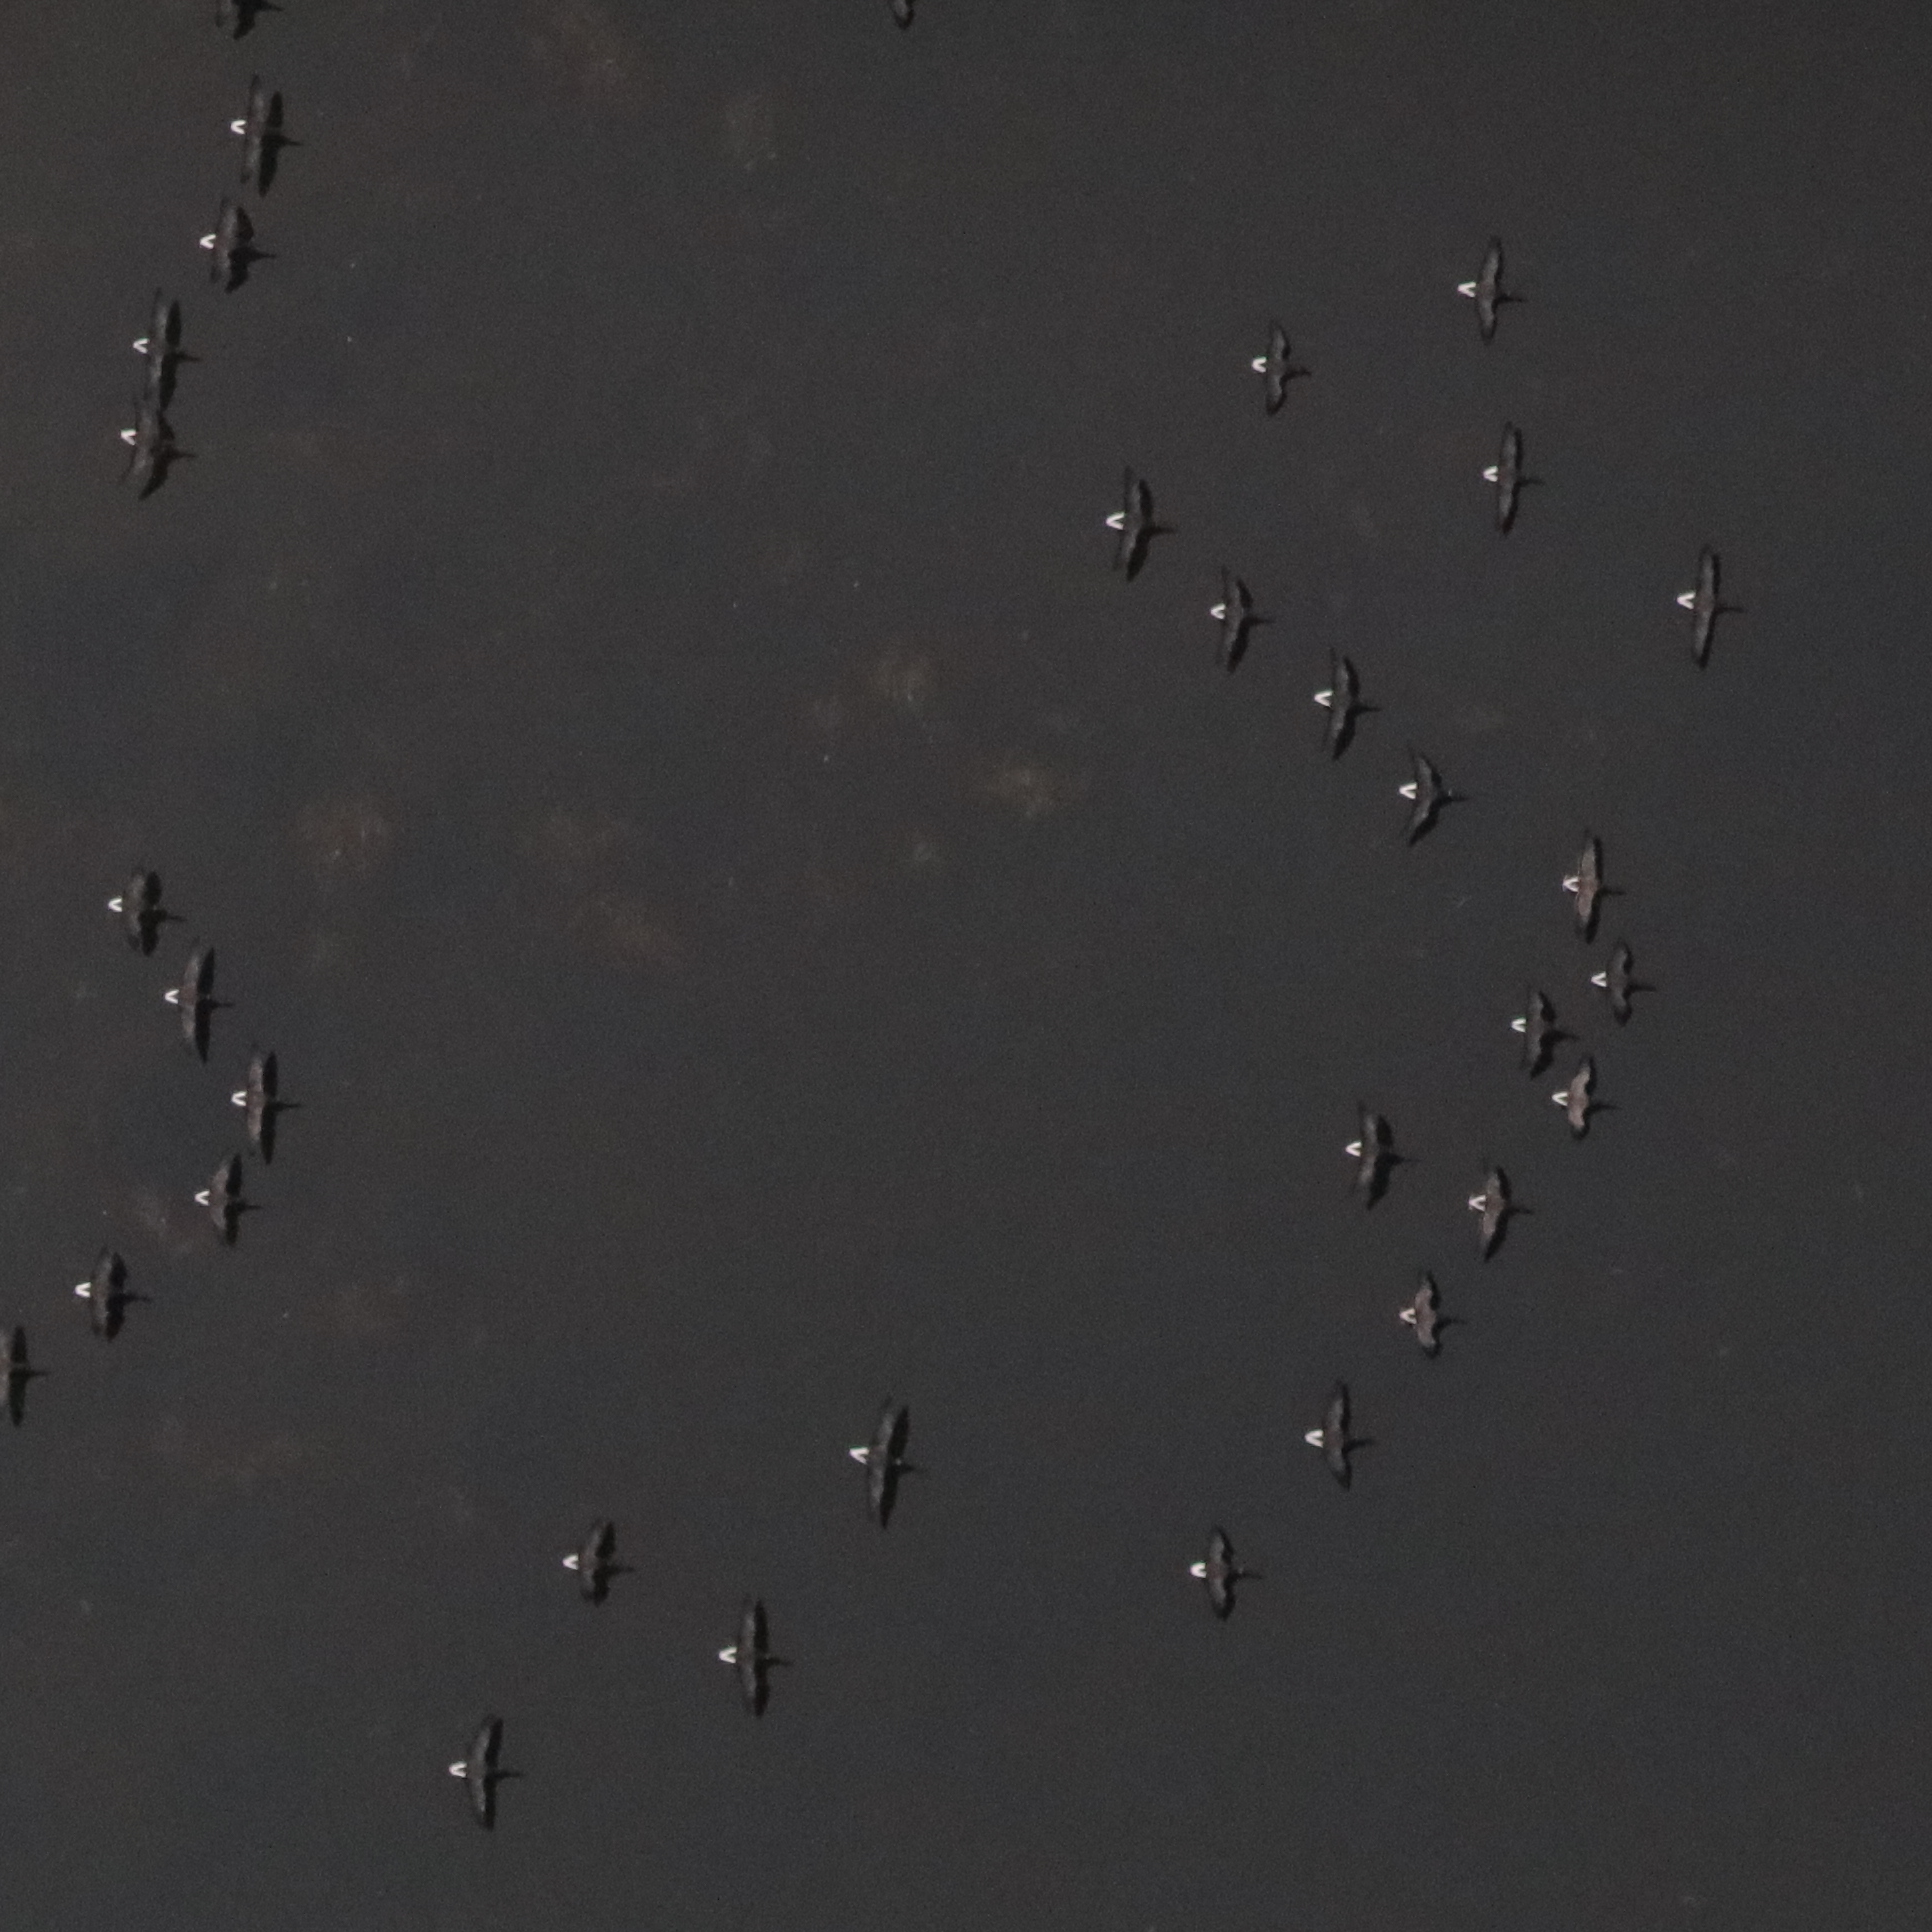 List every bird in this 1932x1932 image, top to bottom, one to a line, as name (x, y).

brant (252, 128)
brant (224, 246)
brant (1481, 286)
brant (164, 350)
brant (1273, 365)
brant (154, 436)
brant (1505, 468)
brant (1124, 521)
brant (1702, 603)
brant (1230, 610)
brant (1336, 695)
brant (1419, 787)
brant (1584, 877)
brant (135, 904)
brant (1628, 978)
brant (188, 995)
brant (1534, 1027)
brant (257, 1091)
brant (1574, 1093)
brant (1364, 1146)
brant (217, 1196)
brant (1497, 1205)
brant (103, 1289)
brant (1420, 1314)
brant (8, 1371)
brant (1333, 1433)
brant (885, 1457)
brant (586, 1557)
brant (1213, 1566)
brant (754, 1652)
brant (471, 1764)